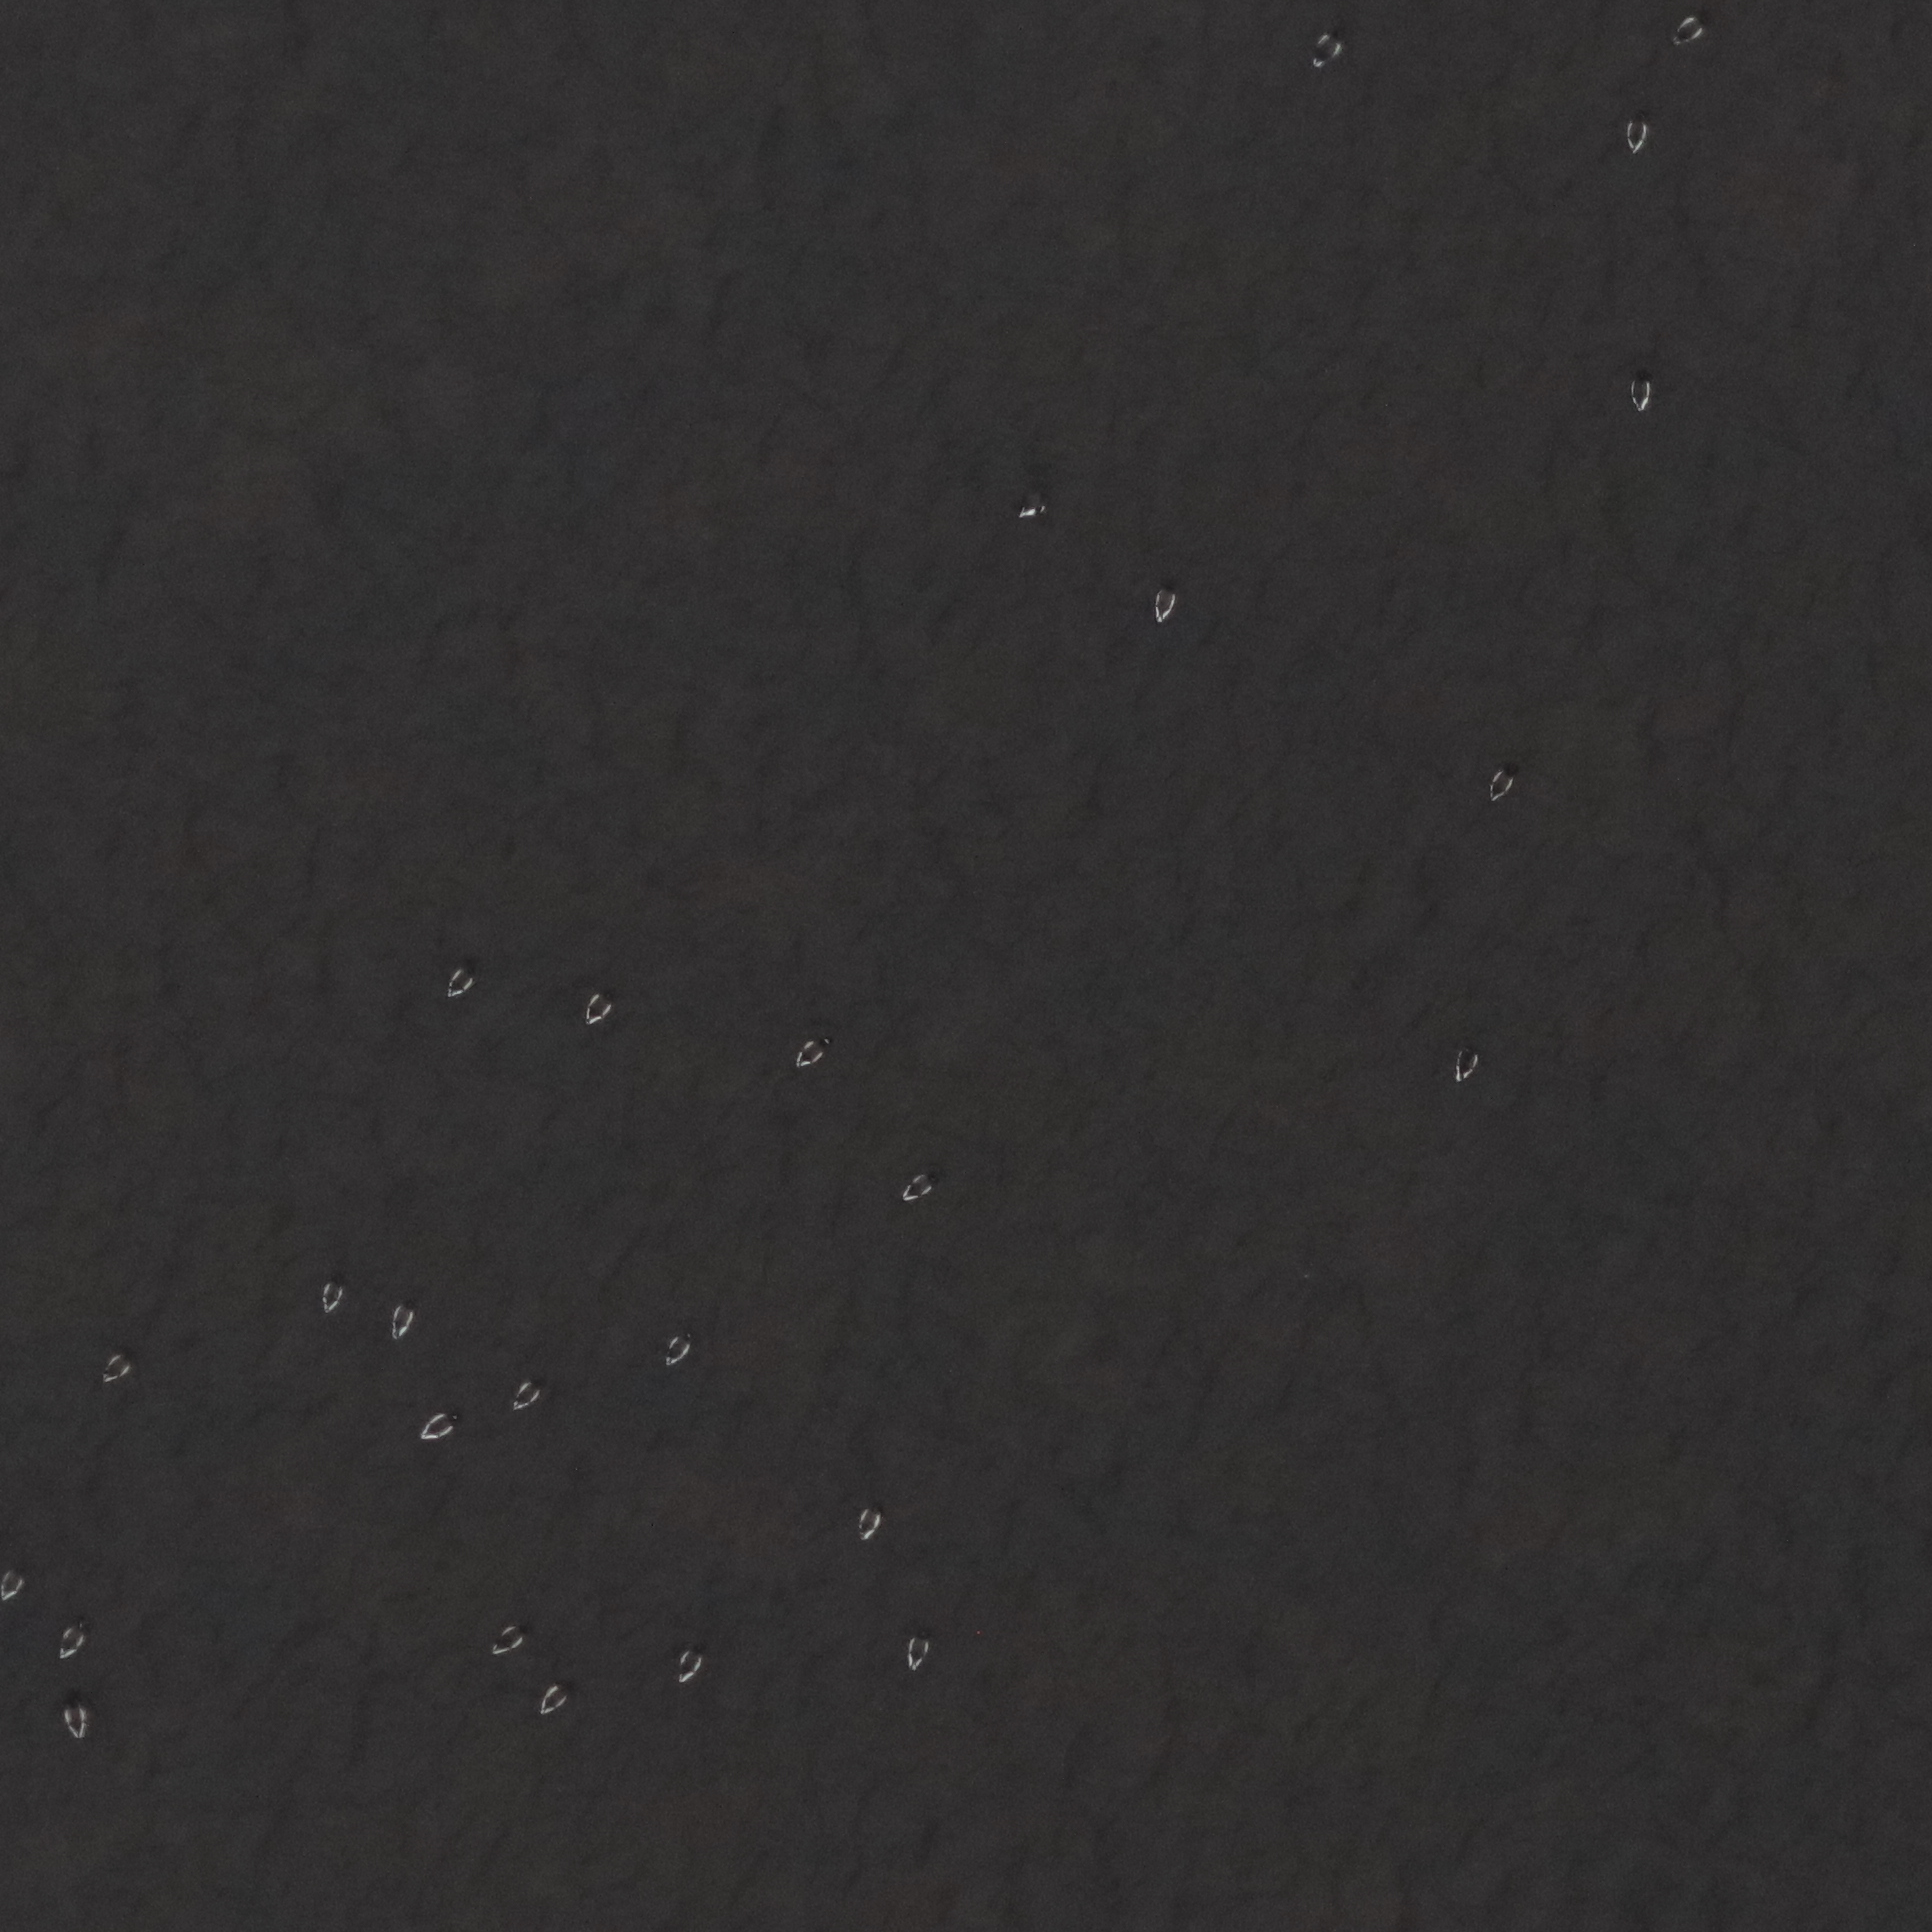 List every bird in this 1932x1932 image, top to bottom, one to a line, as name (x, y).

brant (1689, 31)
brant (1327, 50)
brant (1636, 135)
brant (1639, 390)
brant (1032, 502)
brant (1165, 603)
brant (1502, 783)
brant (460, 982)
brant (599, 1008)
brant (811, 1052)
brant (1465, 1063)
brant (921, 1184)
brant (333, 1296)
brant (401, 1318)
brant (676, 1348)
brant (115, 1368)
brant (527, 1395)
brant (440, 1424)
brant (868, 1522)
brant (14, 1578)
brant (72, 1637)
brant (510, 1638)
brant (919, 1649)
brant (690, 1662)
brant (555, 1697)
brant (74, 1716)